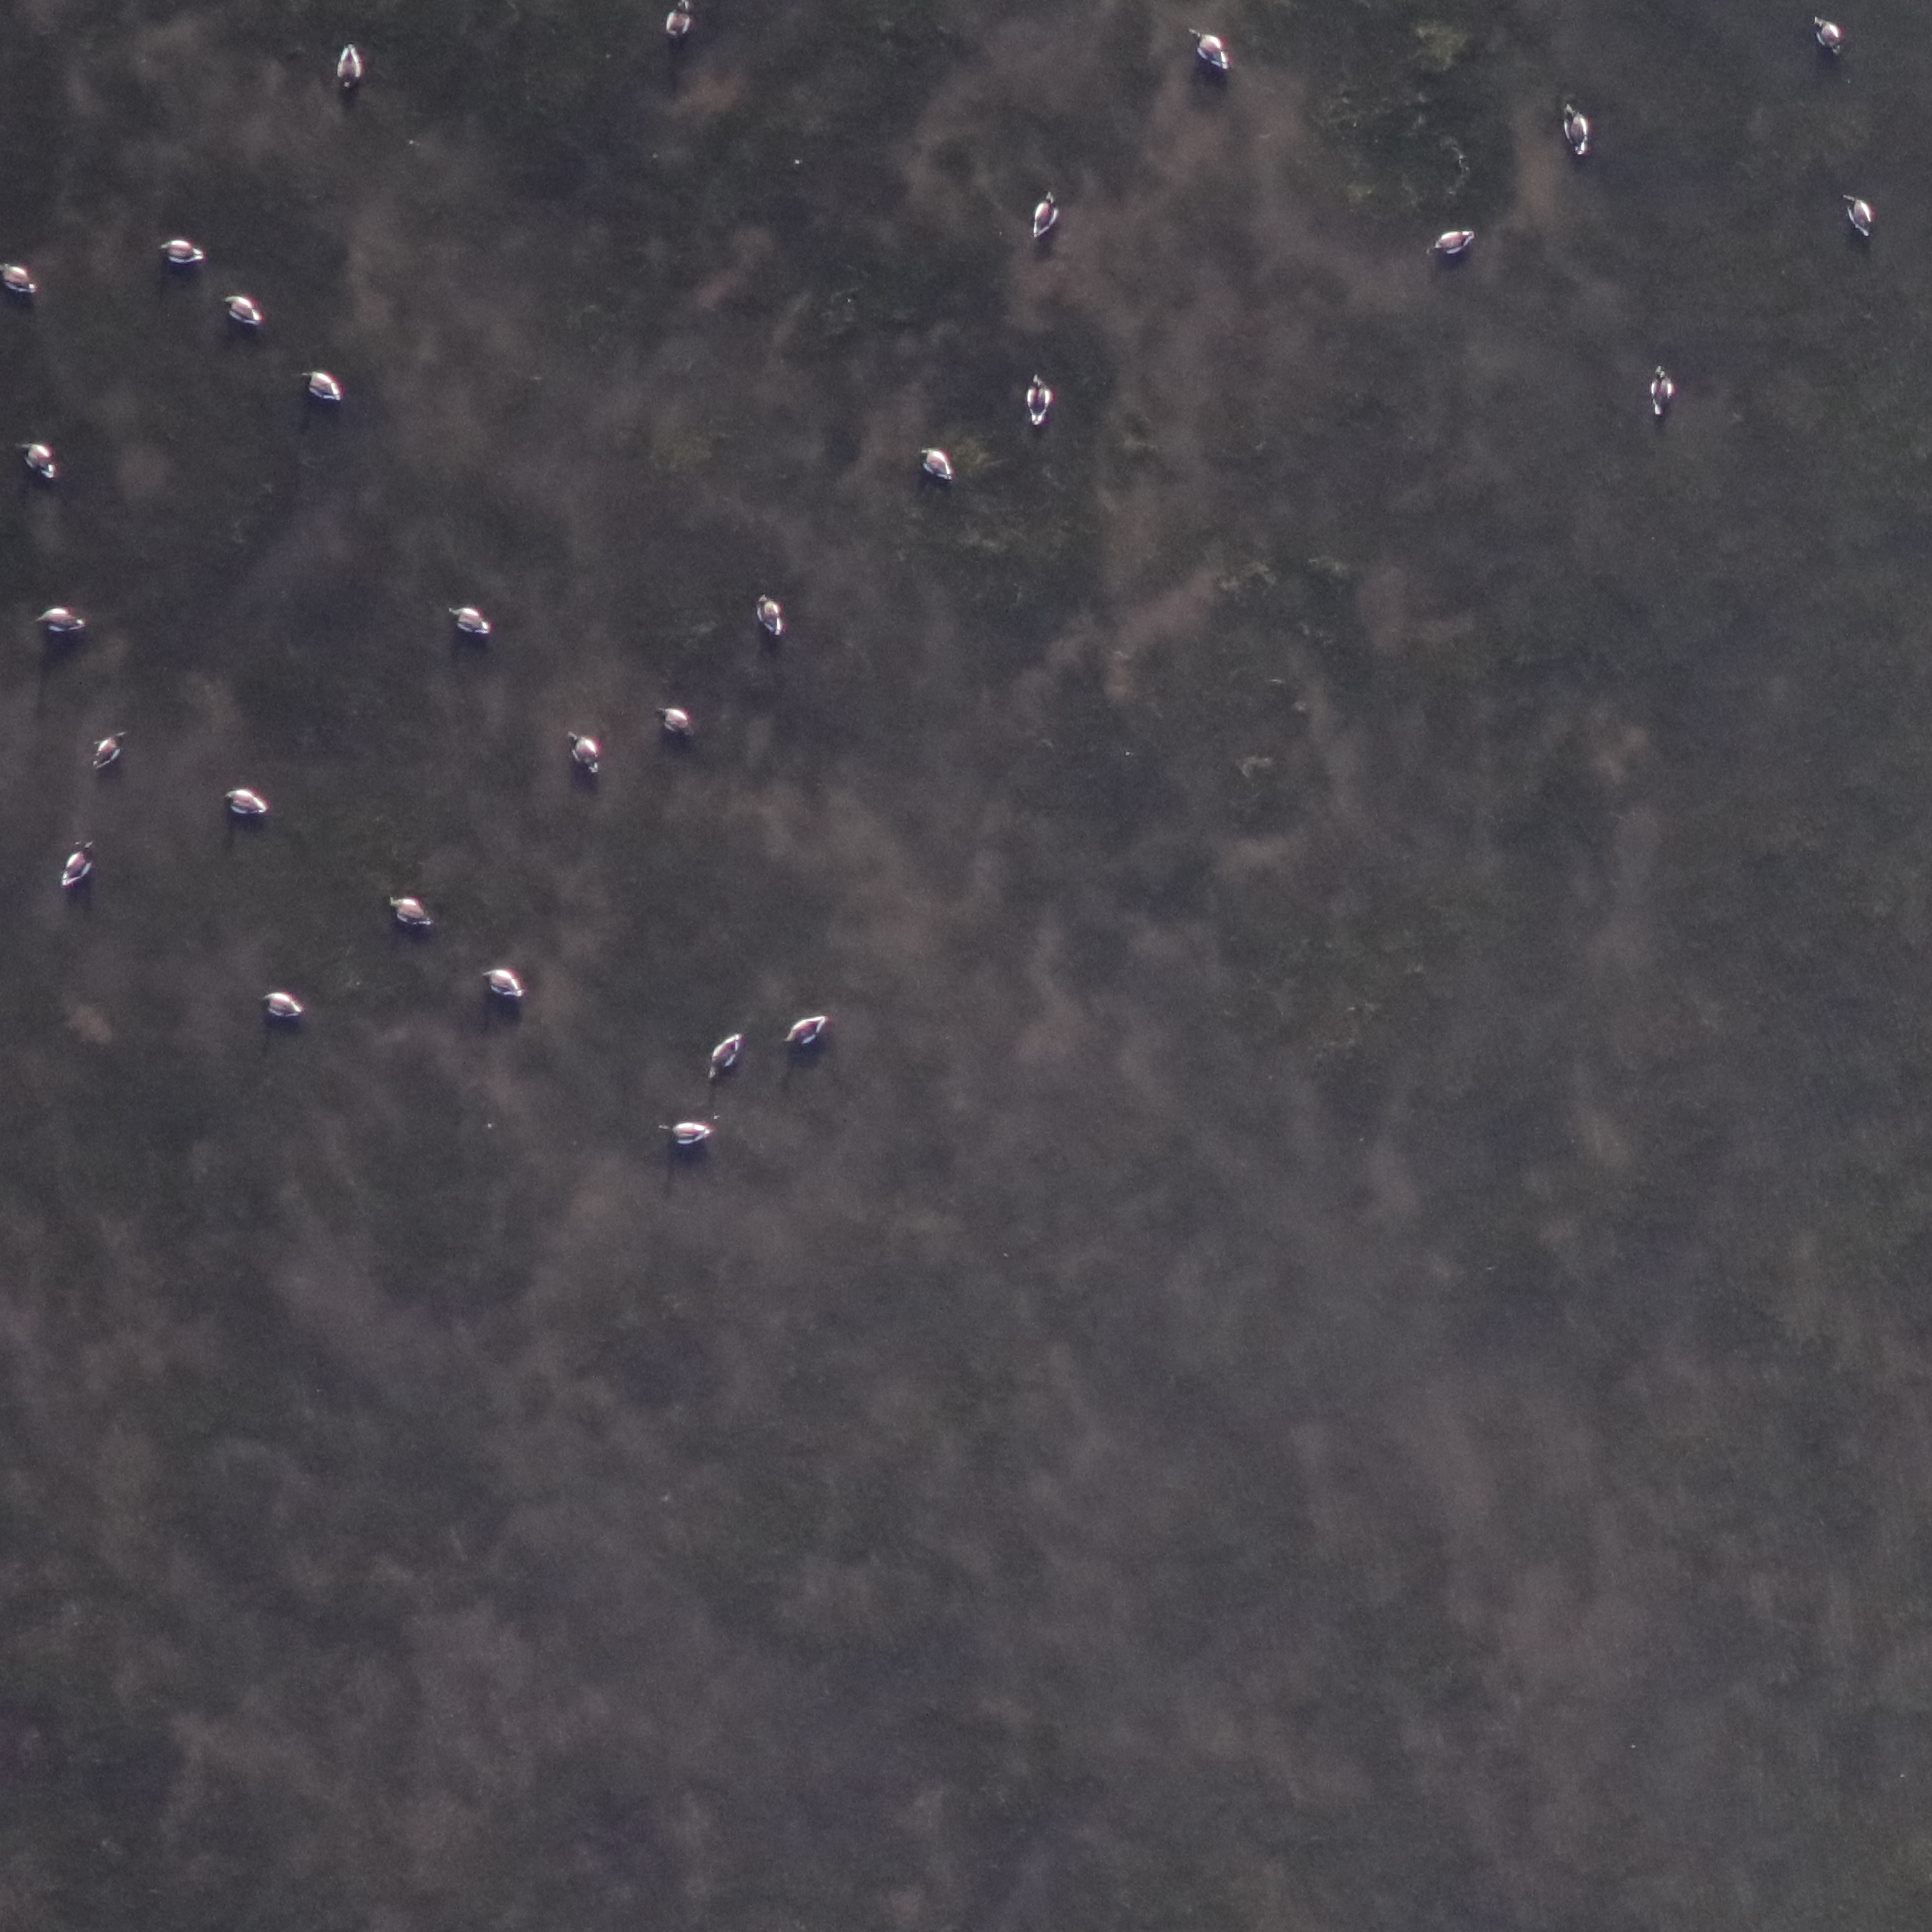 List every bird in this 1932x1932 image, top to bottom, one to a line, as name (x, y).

brant (677, 22)
brant (1829, 37)
brant (1212, 50)
brant (349, 67)
brant (1575, 129)
brant (1045, 215)
brant (1858, 215)
brant (1453, 243)
brant (179, 251)
brant (15, 277)
brant (243, 310)
brant (321, 385)
brant (1660, 390)
brant (1038, 401)
brant (38, 460)
brant (935, 464)
brant (770, 615)
brant (62, 622)
brant (470, 622)
brant (675, 721)
brant (109, 751)
brant (587, 752)
brant (245, 804)
brant (78, 865)
brant (411, 912)
brant (503, 983)
brant (283, 1006)
brant (805, 1032)
brant (723, 1055)
brant (690, 1132)